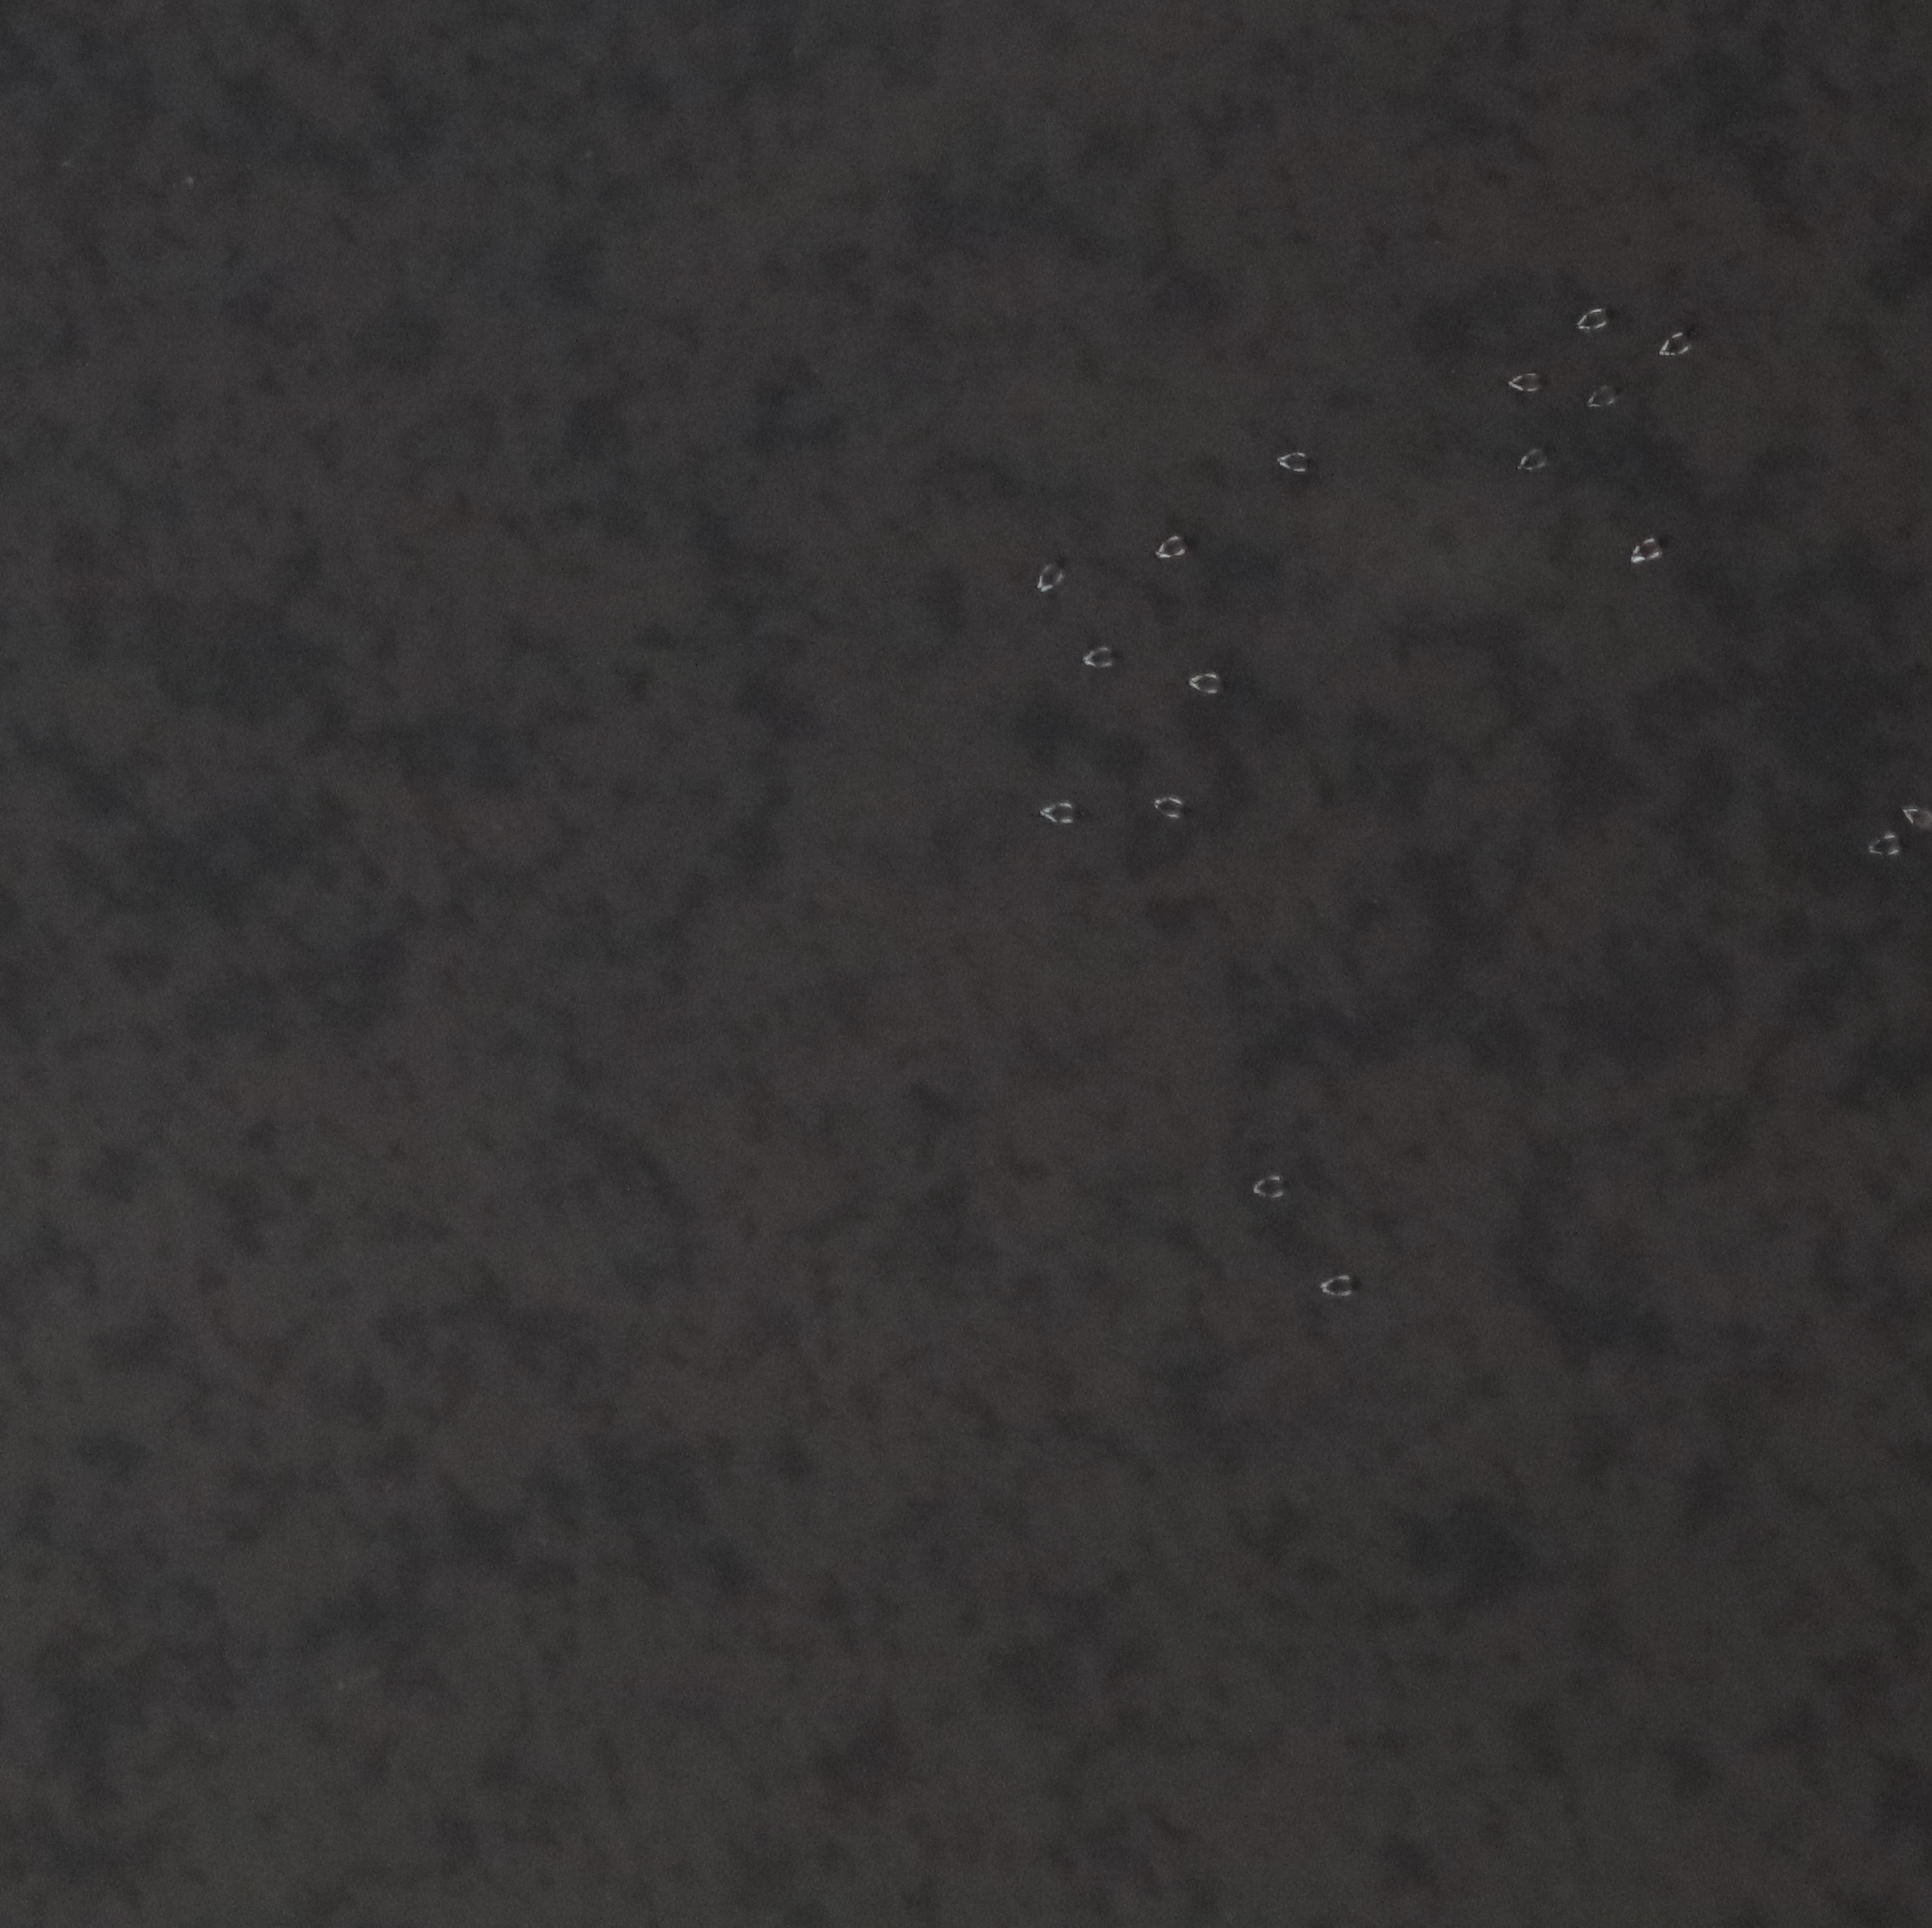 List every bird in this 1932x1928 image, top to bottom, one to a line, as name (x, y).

brant (1595, 319)
brant (1678, 343)
brant (1529, 384)
brant (1604, 393)
brant (1534, 459)
brant (1297, 462)
brant (1174, 547)
brant (1649, 549)
brant (1052, 576)
brant (1101, 657)
brant (1208, 682)
brant (1171, 806)
brant (1062, 812)
brant (1921, 820)
brant (1889, 846)
brant (1272, 1186)
brant (1341, 1285)